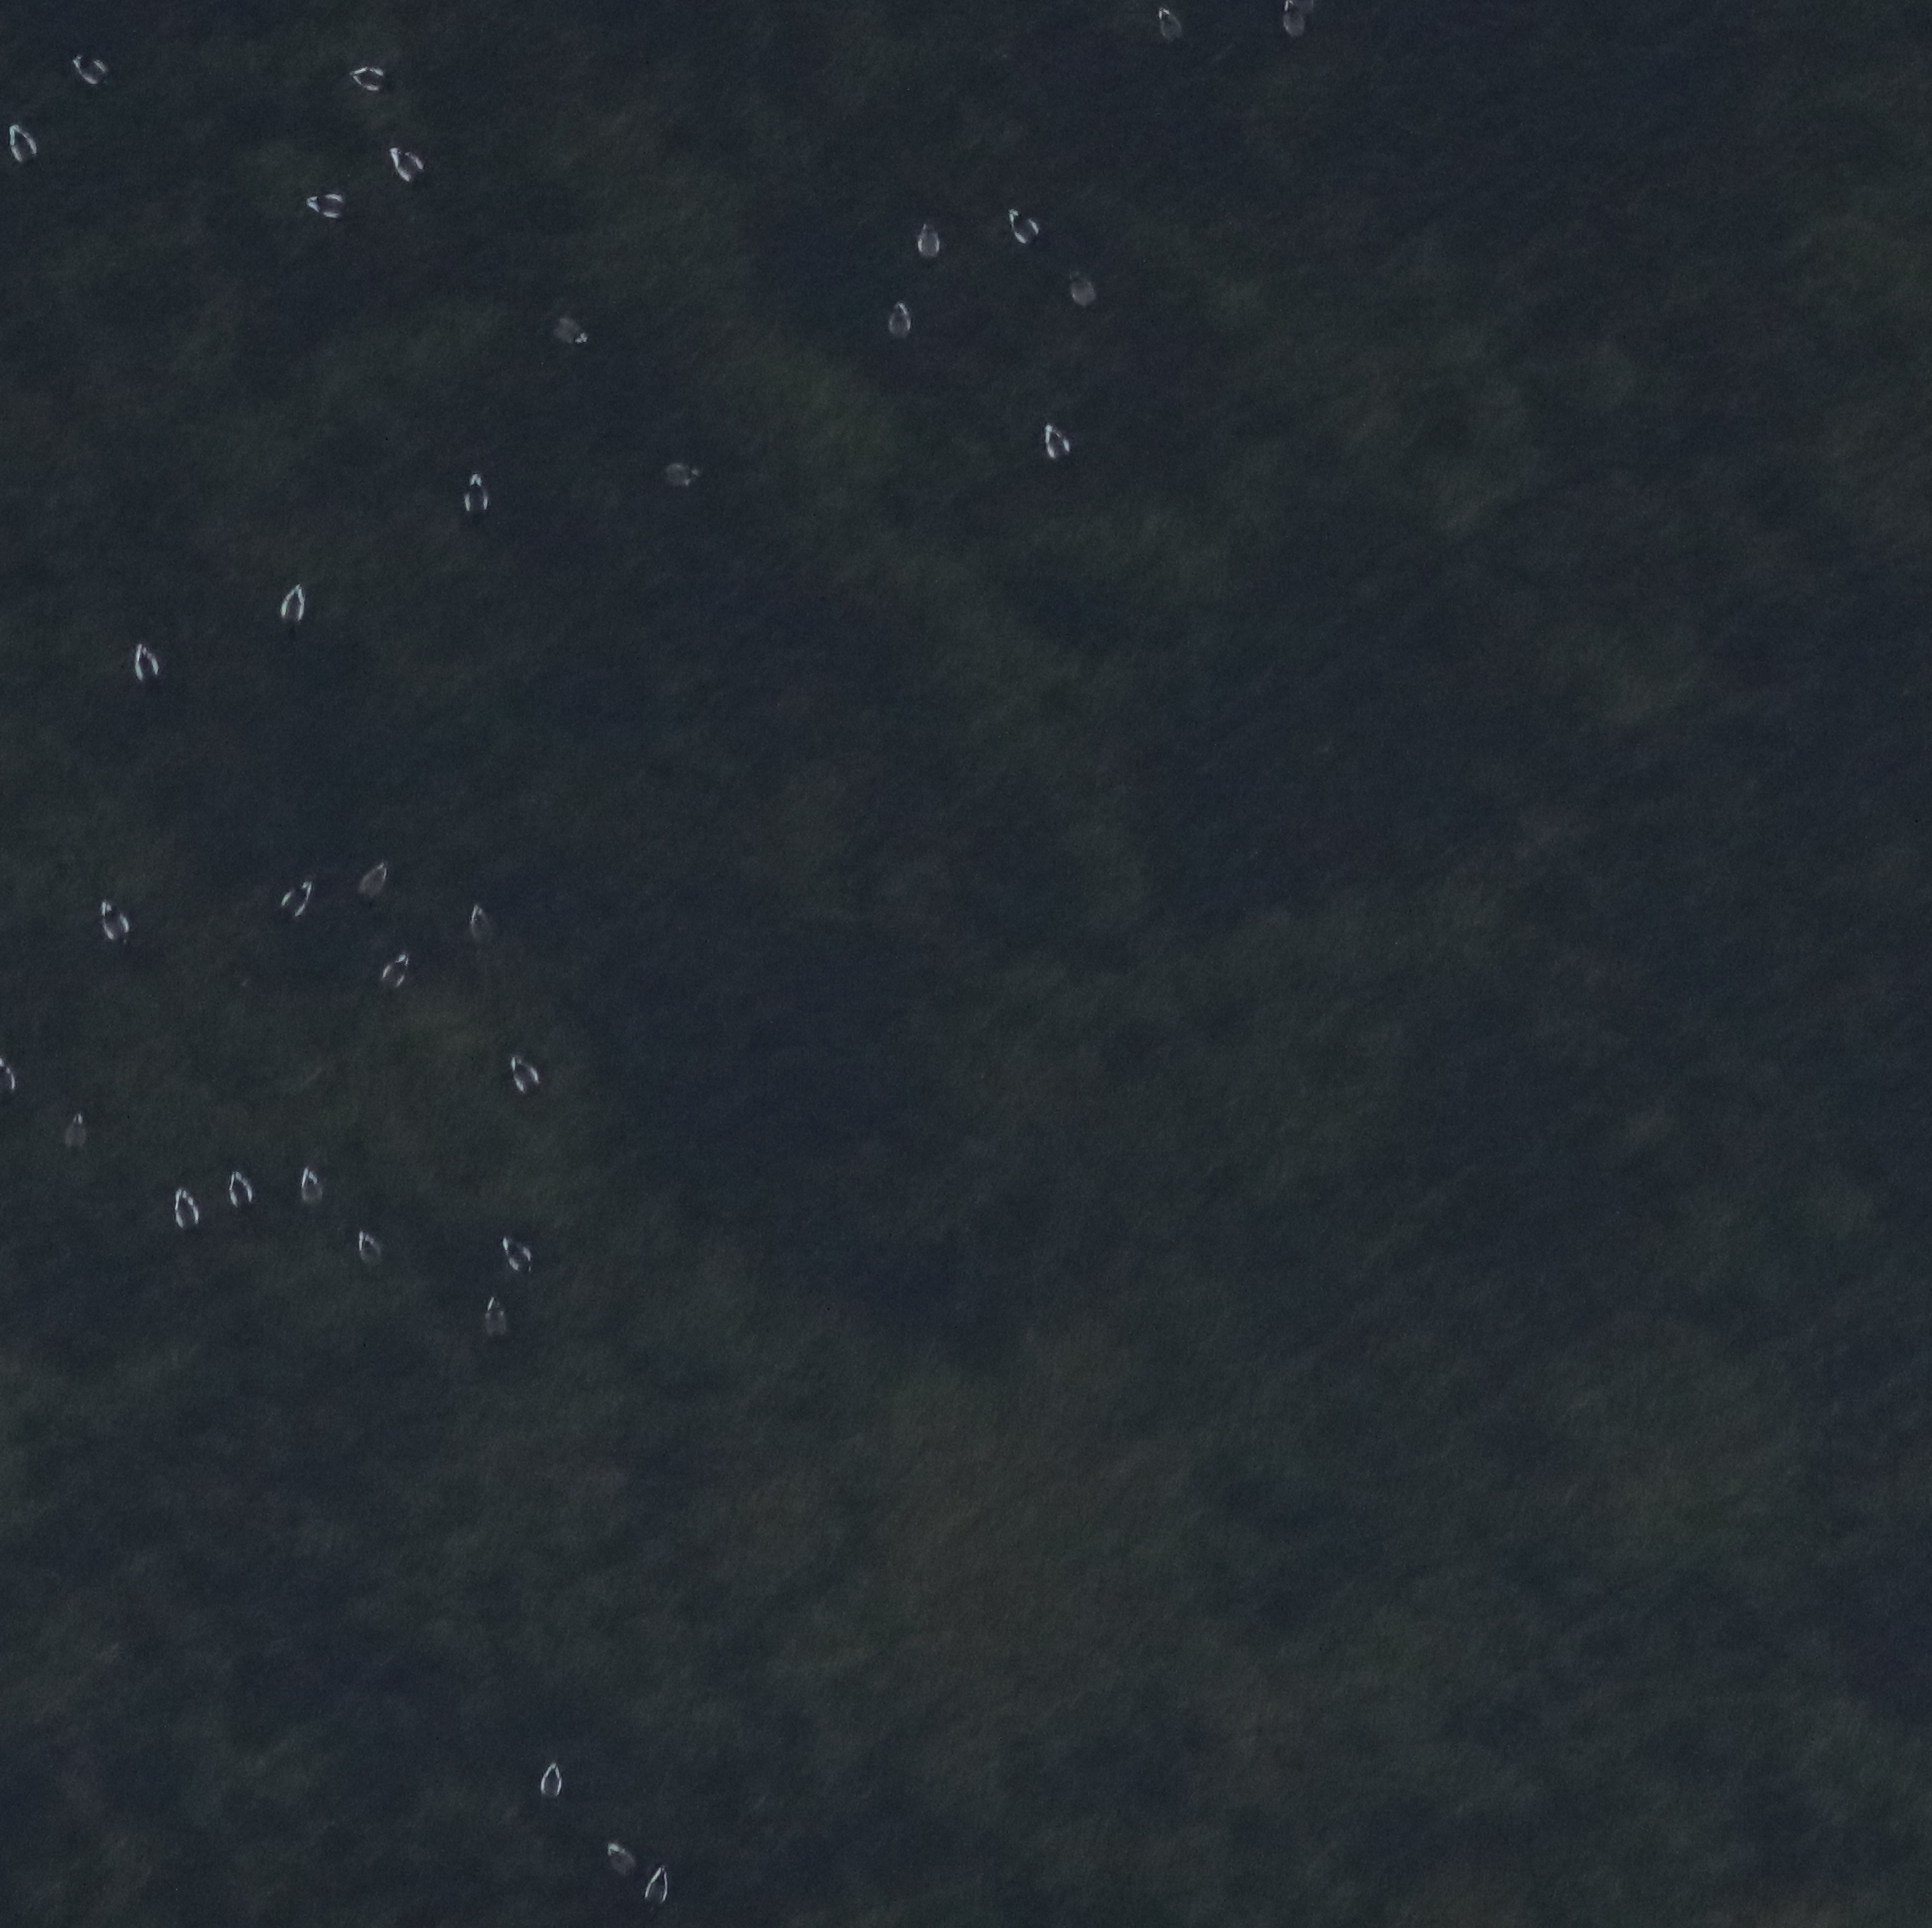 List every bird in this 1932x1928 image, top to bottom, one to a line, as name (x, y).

brant (1288, 21)
brant (1170, 29)
brant (92, 69)
brant (370, 79)
brant (22, 147)
brant (408, 165)
brant (330, 206)
brant (1022, 227)
brant (928, 244)
brant (1084, 293)
brant (900, 322)
brant (572, 333)
brant (1056, 443)
brant (682, 476)
brant (475, 498)
brant (293, 609)
brant (147, 666)
brant (371, 883)
brant (295, 903)
brant (114, 923)
brant (479, 928)
brant (394, 973)
brant (523, 1075)
brant (2, 1079)
brant (78, 1133)
brant (311, 1189)
brant (239, 1190)
brant (186, 1212)
brant (364, 1247)
brant (521, 1258)
brant (493, 1326)
brant (551, 1785)
brant (620, 1863)
brant (656, 1888)